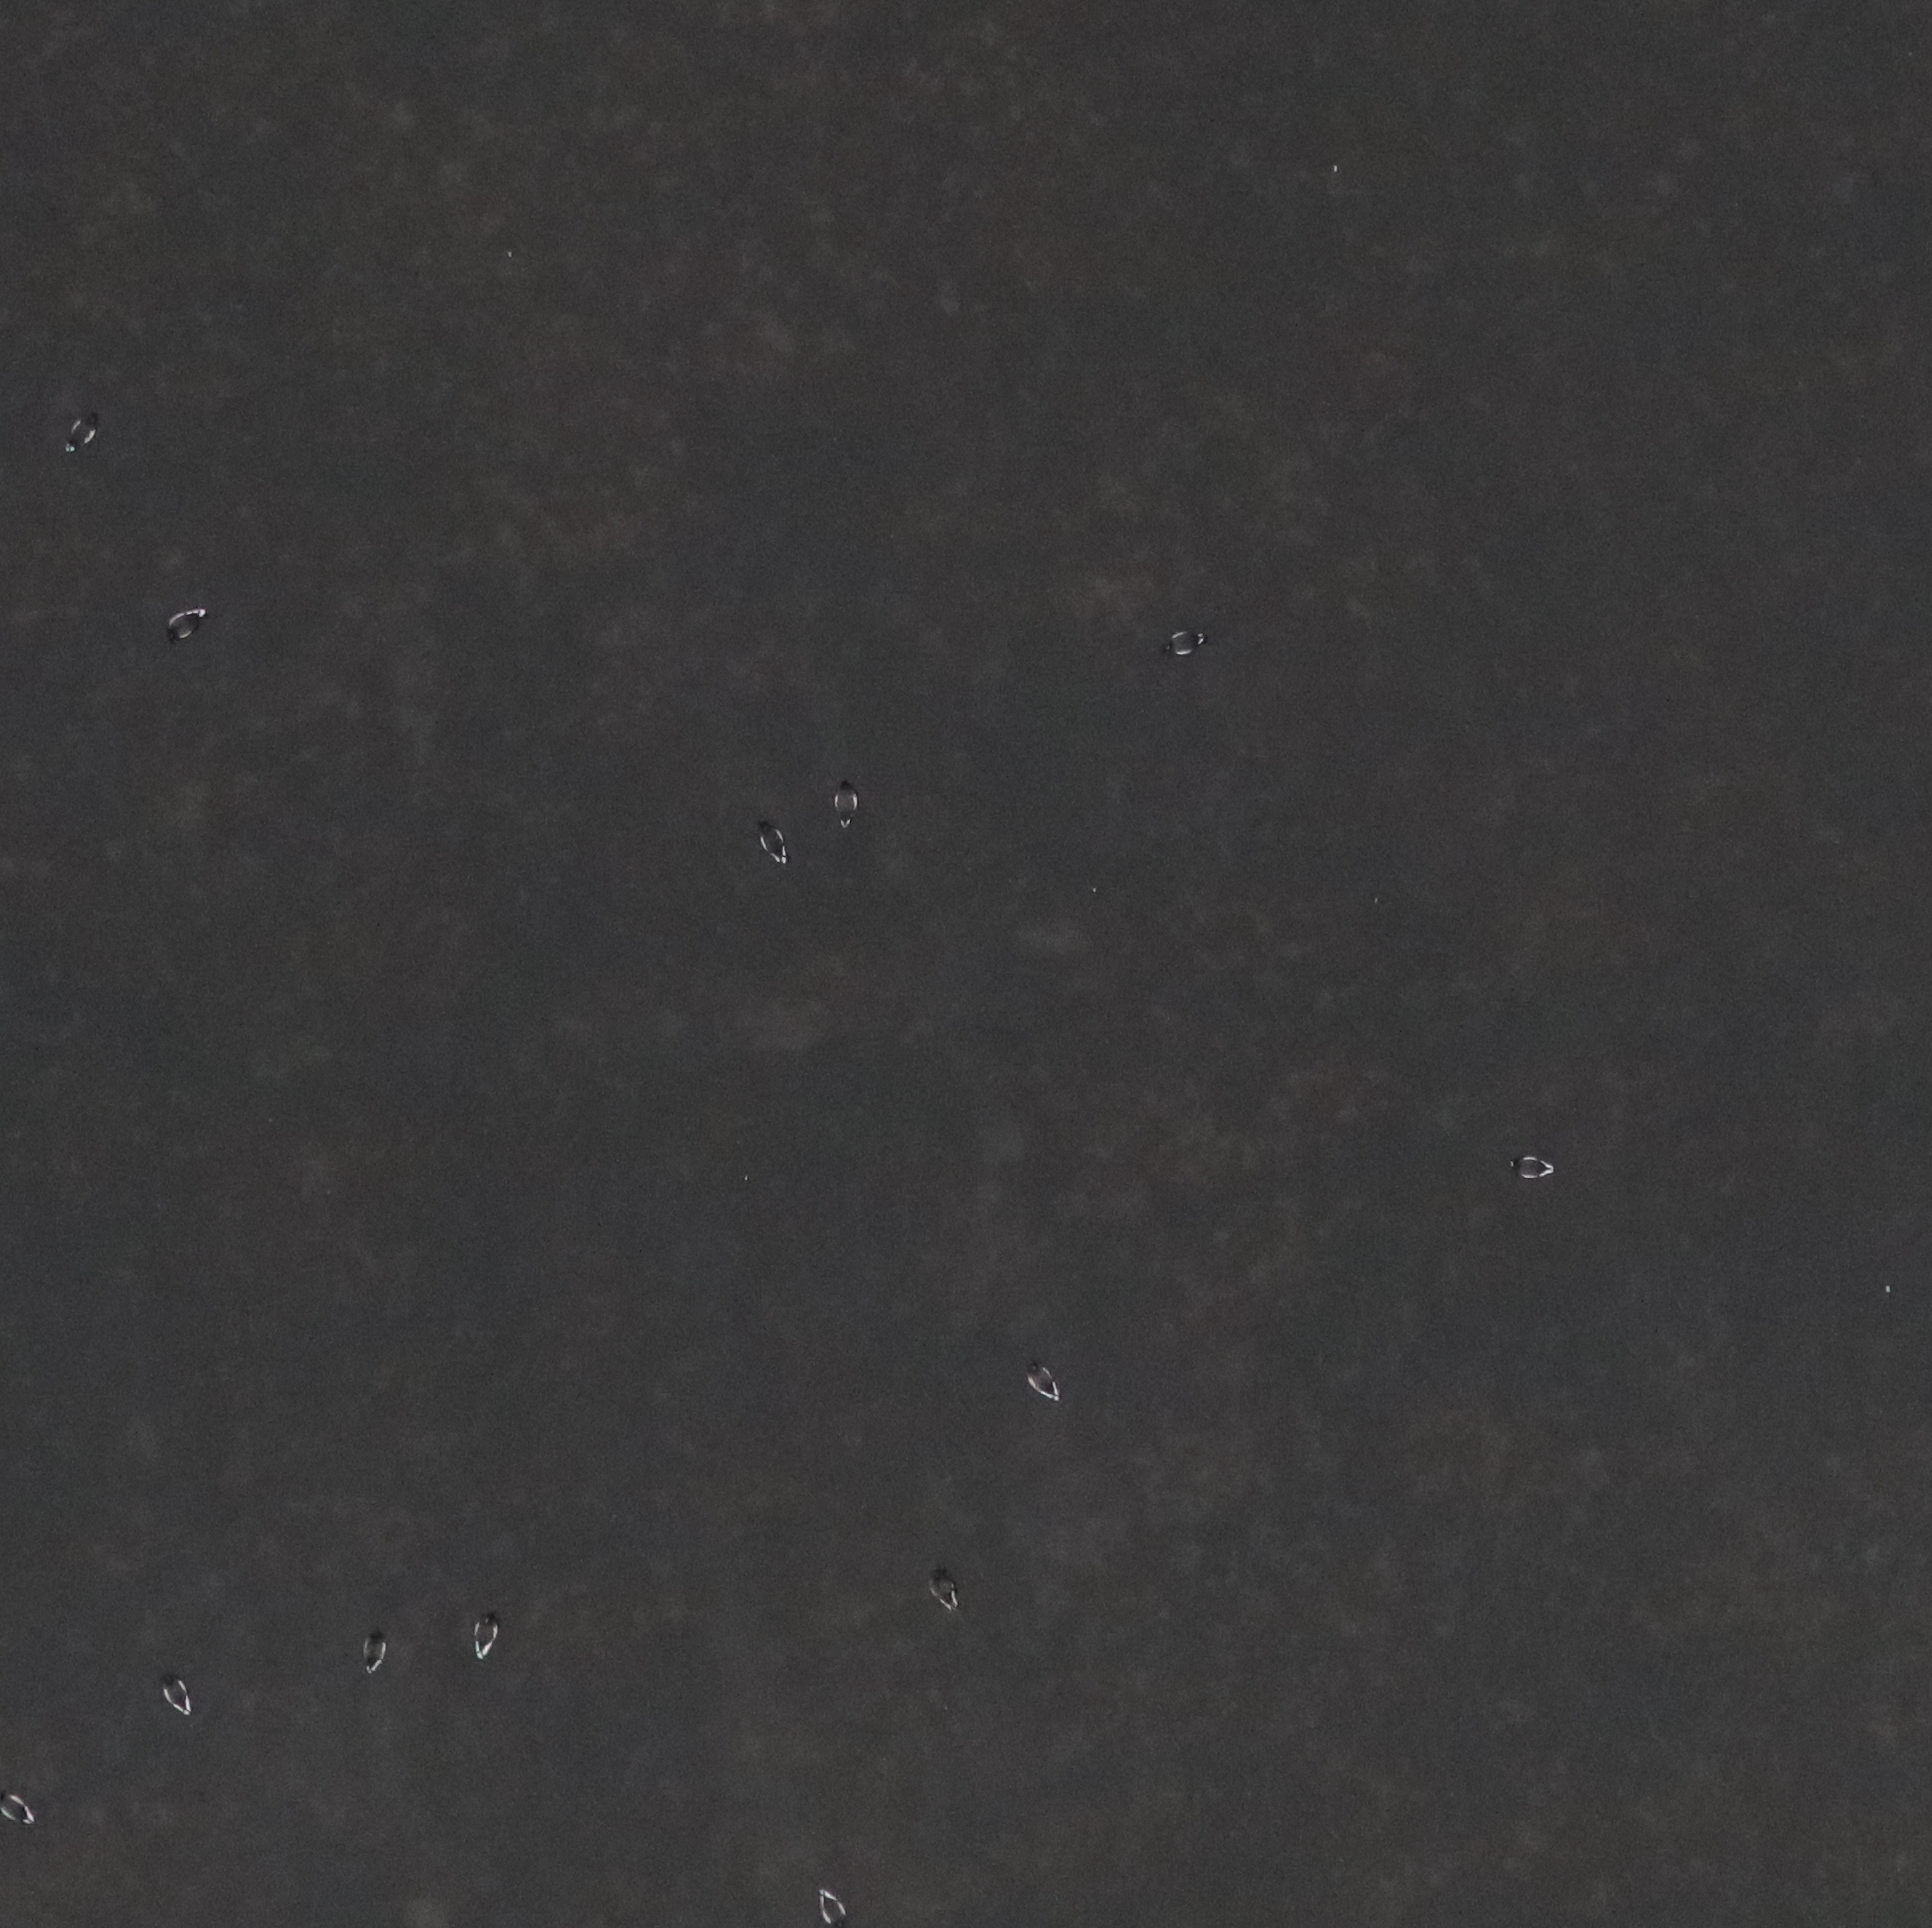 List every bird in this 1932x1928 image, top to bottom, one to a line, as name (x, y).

brant (81, 435)
brant (184, 625)
brant (1185, 644)
brant (846, 802)
brant (774, 844)
brant (1531, 1166)
brant (1043, 1380)
brant (945, 1591)
brant (485, 1634)
brant (375, 1650)
brant (177, 1693)
brant (14, 1808)
brant (834, 1912)